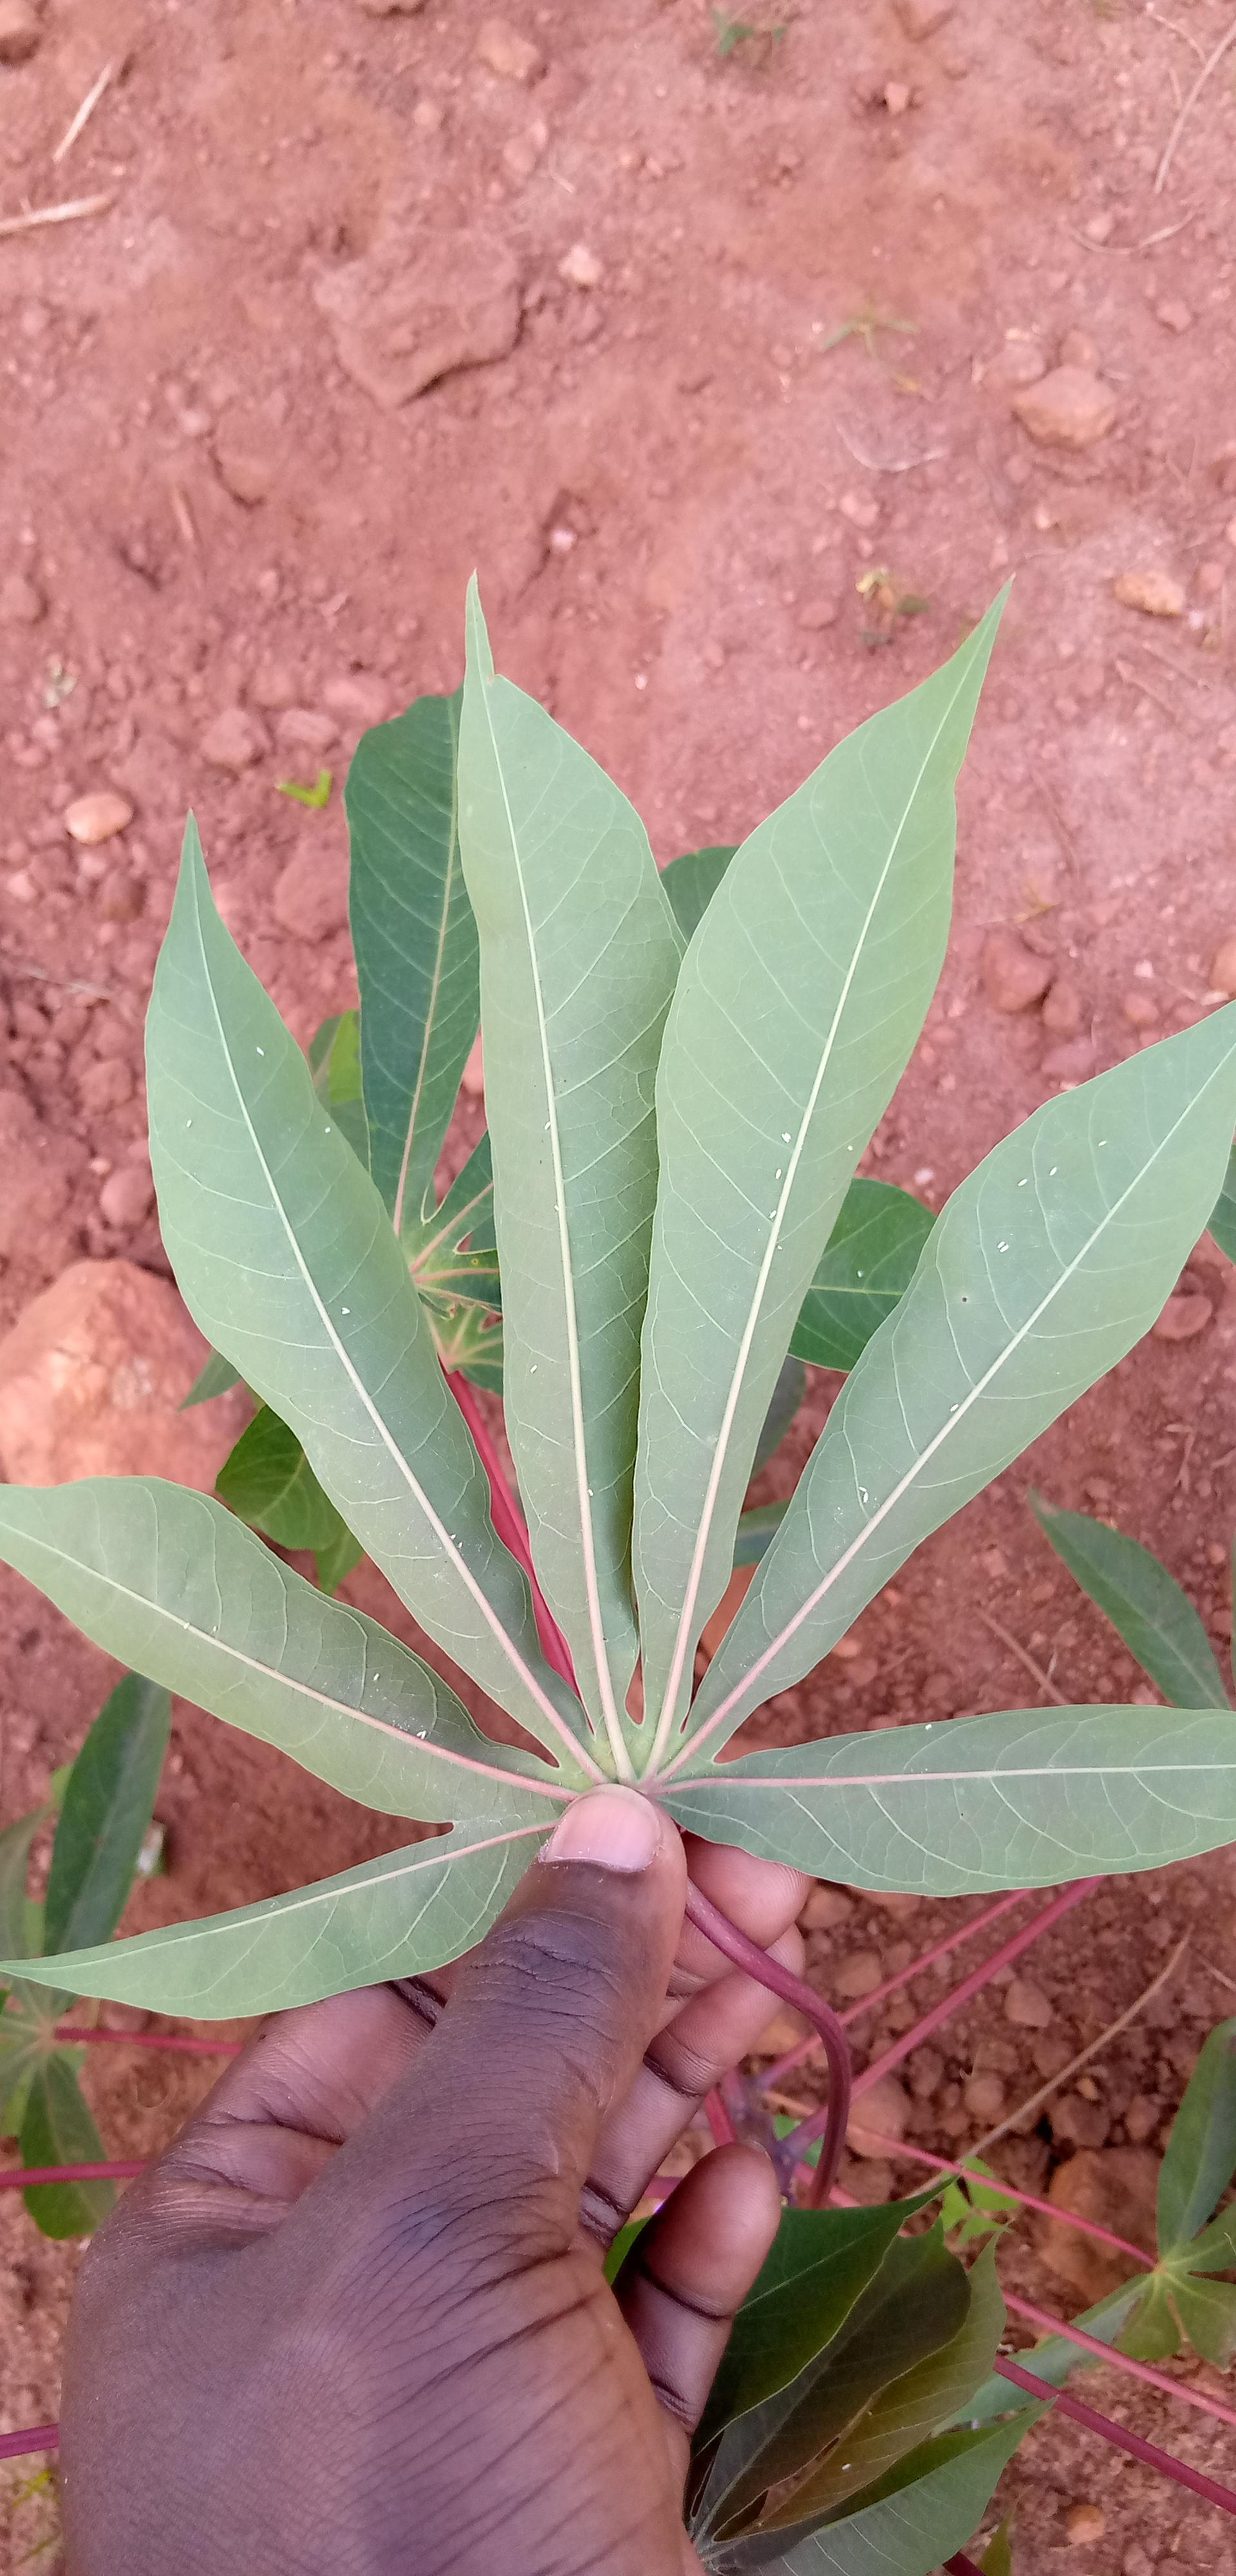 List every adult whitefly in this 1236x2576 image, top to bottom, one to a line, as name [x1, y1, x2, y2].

whitefly [254, 1044, 266, 1057]
whitefly [184, 1117, 194, 1130]
whitefly [543, 1119, 553, 1133]
whitefly [325, 1127, 333, 1136]
whitefly [783, 1131, 794, 1141]
whitefly [780, 1132, 791, 1144]
whitefly [1096, 1136, 1108, 1148]
whitefly [845, 1142, 856, 1154]
whitefly [1047, 1164, 1062, 1179]
whitefly [773, 1166, 785, 1182]
whitefly [1016, 1177, 1031, 1189]
whitefly [767, 1208, 778, 1222]
whitefly [995, 1238, 1005, 1249]
whitefly [999, 1243, 1012, 1253]
whitefly [855, 1269, 863, 1280]
whitefly [339, 1304, 353, 1319]
whitefly [527, 1362, 539, 1375]
whitefly [947, 1402, 961, 1414]
whitefly [856, 1485, 870, 1494]
whitefly [586, 1488, 597, 1499]
whitefly [862, 1492, 873, 1506]
whitefly [449, 1532, 458, 1540]
whitefly [457, 1539, 465, 1550]
whitefly [182, 1620, 191, 1630]
whitefly [212, 1625, 219, 1633]
whitefly [373, 1672, 381, 1683]
whitefly [922, 1721, 932, 1731]
whitefly [416, 1728, 421, 1739]
whitefly [421, 1729, 428, 1741]